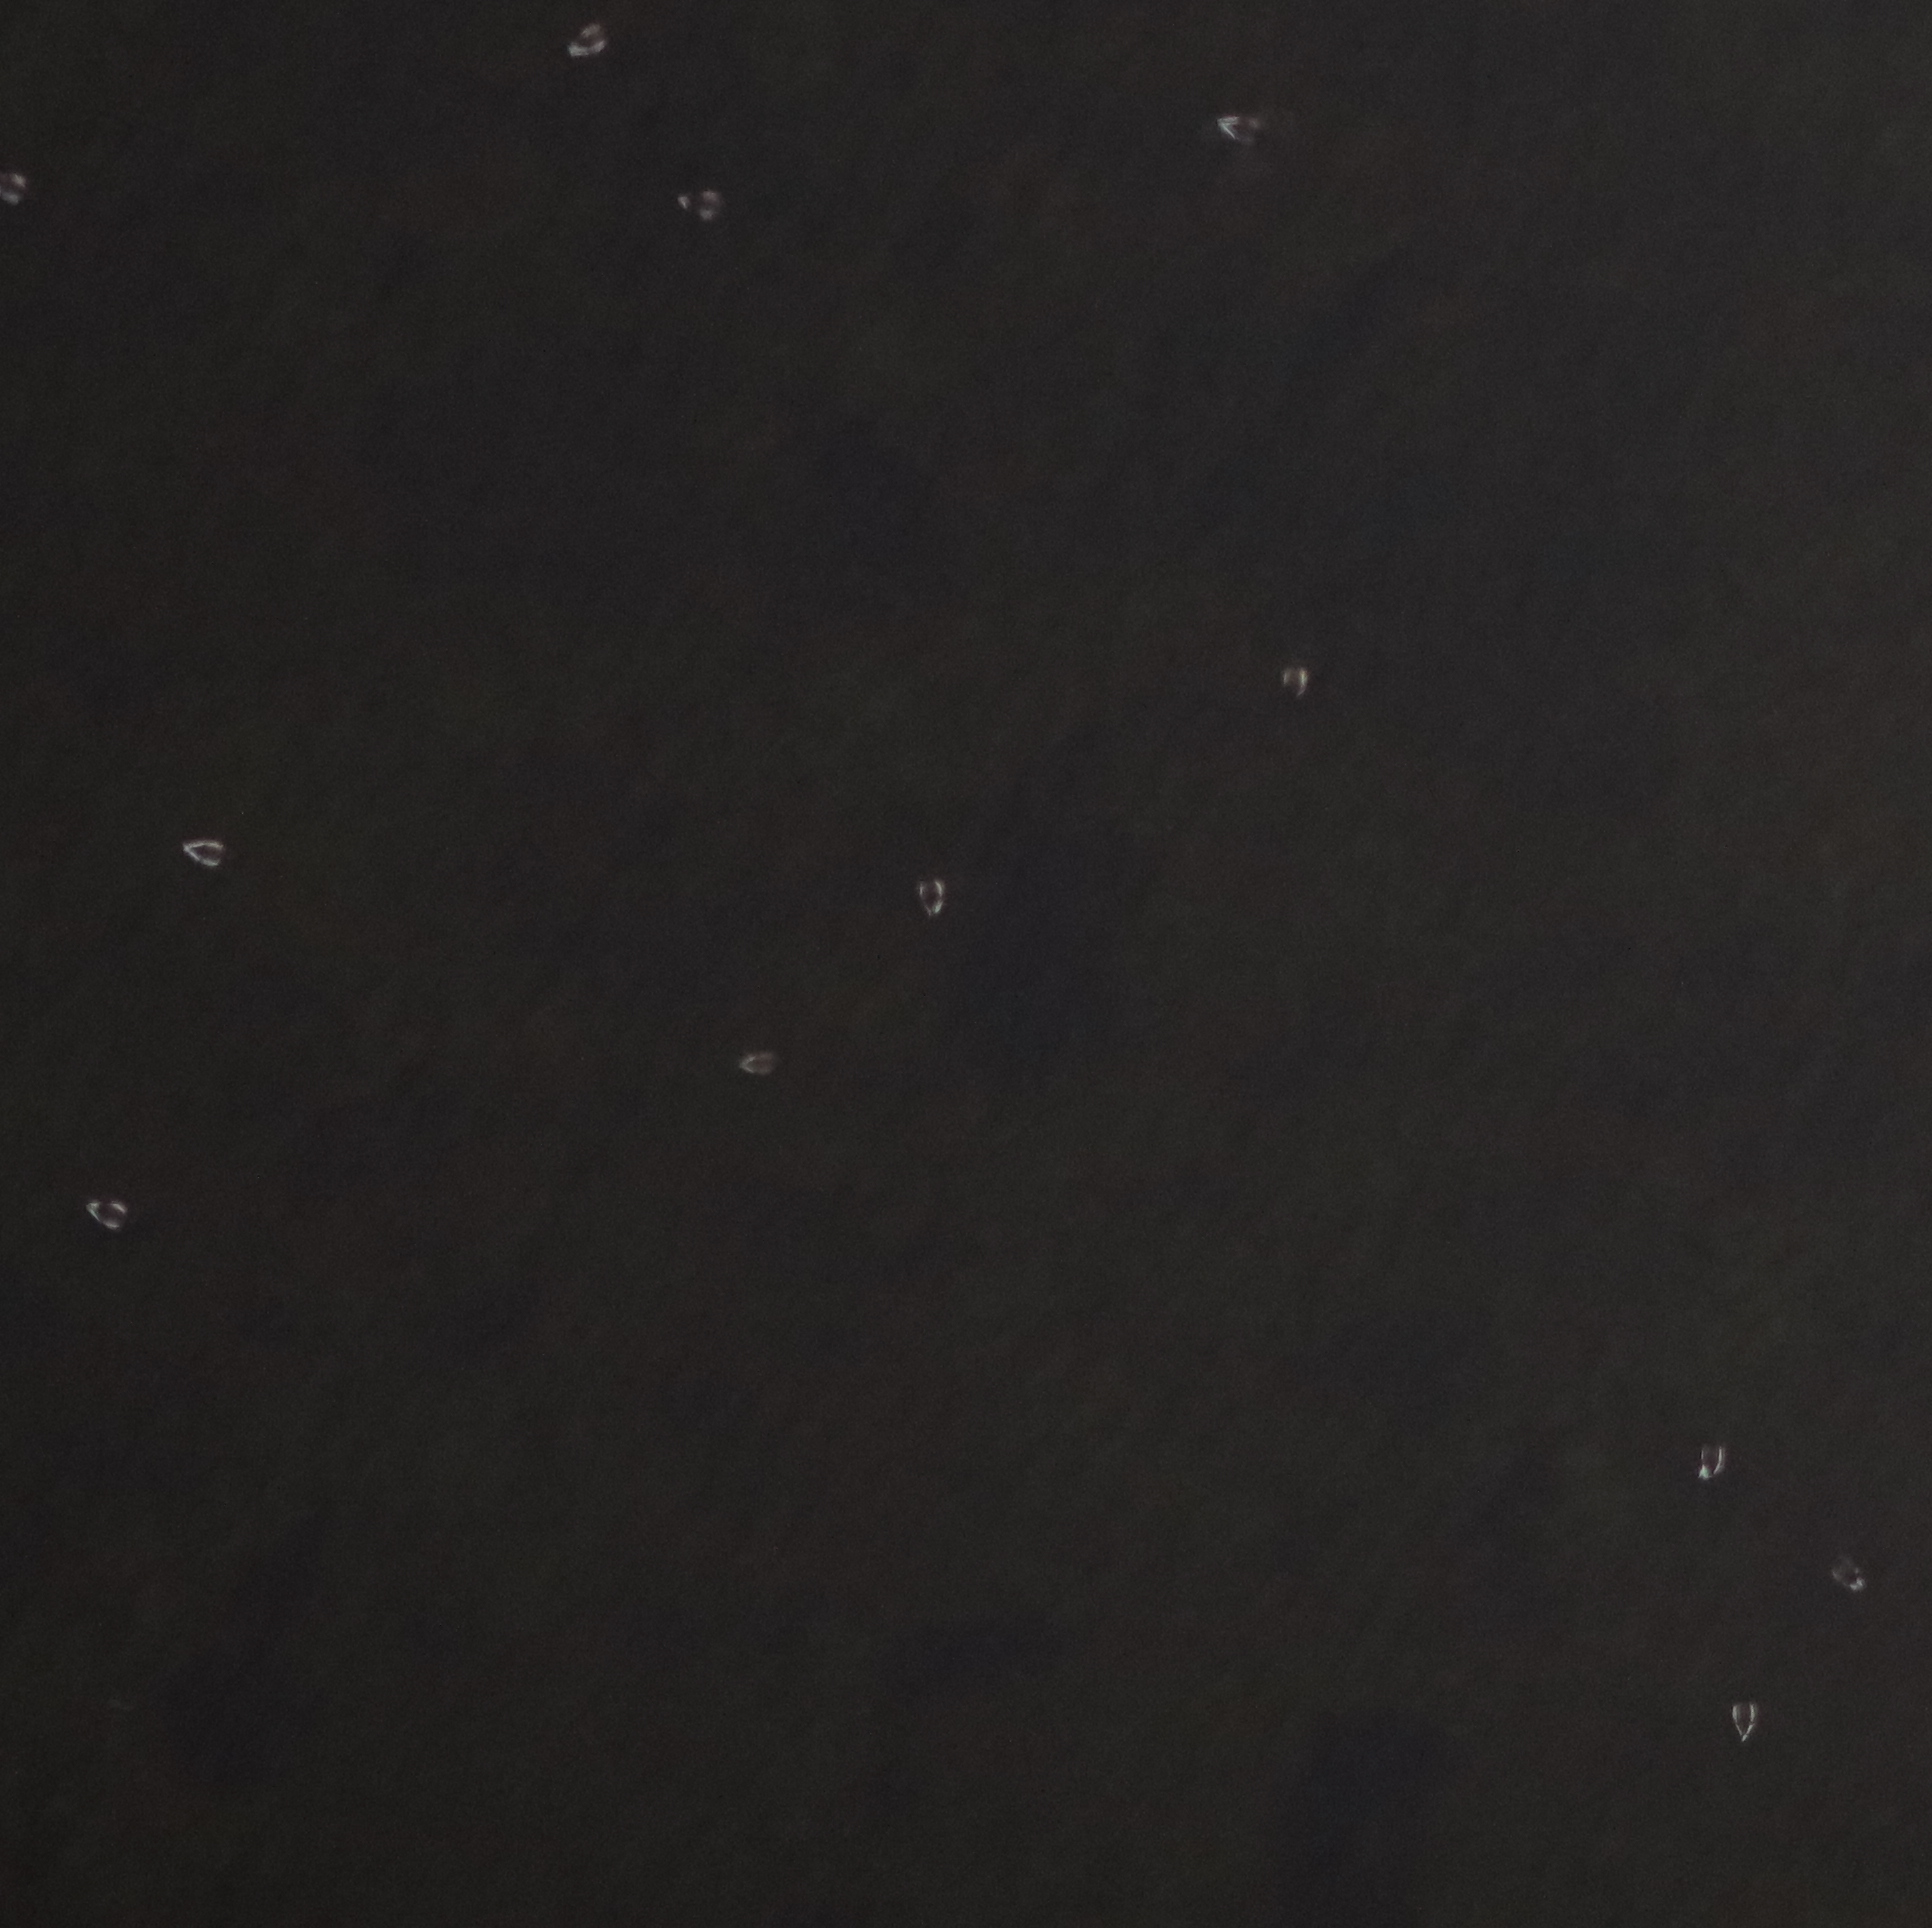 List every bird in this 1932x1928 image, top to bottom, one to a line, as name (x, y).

brant (588, 41)
brant (1239, 130)
brant (704, 203)
brant (1296, 679)
brant (209, 853)
brant (933, 896)
brant (761, 1063)
brant (110, 1214)
brant (1711, 1460)
brant (1848, 1575)
brant (1744, 1717)